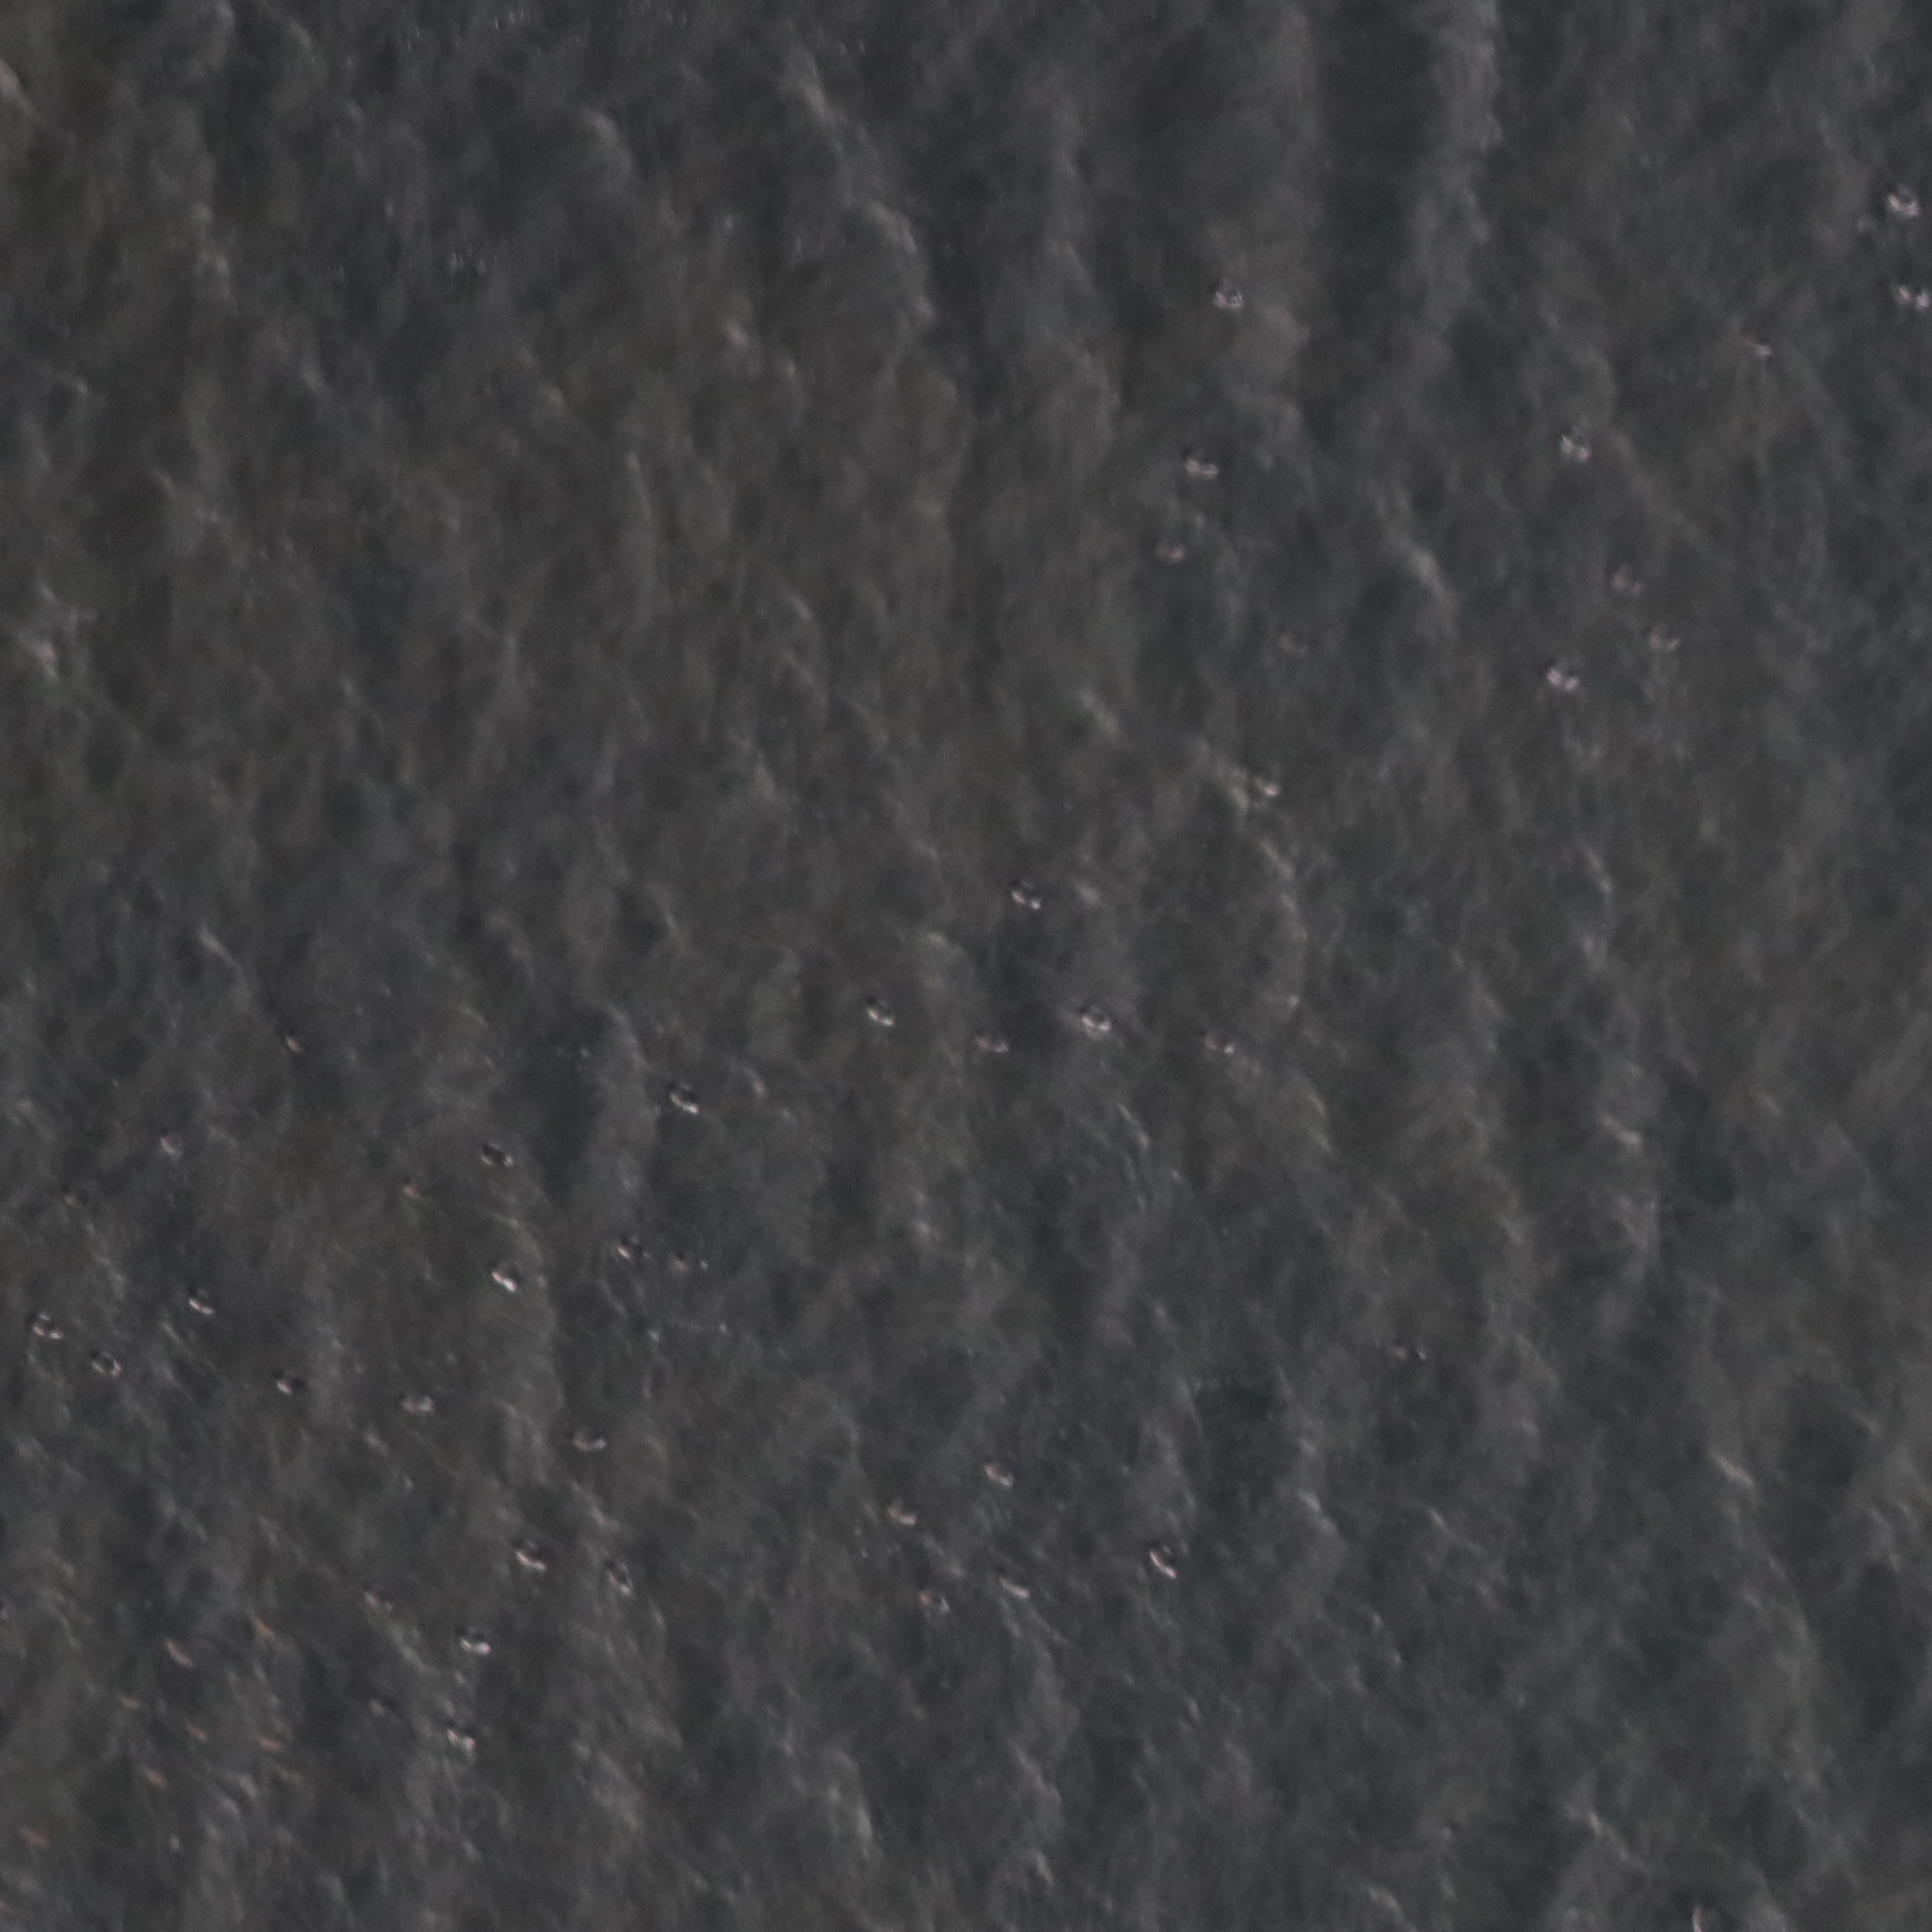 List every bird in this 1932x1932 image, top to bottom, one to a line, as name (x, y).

brant (1905, 200)
brant (1923, 288)
brant (1225, 292)
brant (1750, 343)
brant (1577, 440)
brant (1195, 459)
brant (1166, 545)
brant (1627, 577)
brant (1663, 639)
brant (1292, 641)
brant (1563, 673)
brant (1265, 784)
brant (1025, 893)
brant (878, 1011)
brant (1096, 1015)
brant (292, 1041)
brant (991, 1042)
brant (1218, 1042)
brant (685, 1101)
brant (172, 1143)
brant (499, 1158)
brant (409, 1186)
brant (77, 1198)
brant (630, 1251)
brant (684, 1263)
brant (503, 1276)
brant (201, 1299)
brant (46, 1329)
brant (101, 1360)
brant (287, 1385)
brant (411, 1401)
brant (588, 1440)
brant (1000, 1470)
brant (899, 1507)
brant (528, 1555)
brant (1164, 1560)
brant (623, 1576)
brant (1018, 1589)
brant (376, 1597)
brant (929, 1598)
other bird (271, 1627)
brant (467, 1642)
other bird (178, 1655)
other bird (134, 1696)
other bird (378, 1707)
other bird (195, 1729)
brant (461, 1734)
other bird (270, 1737)
other bird (155, 1777)
other bird (36, 1836)
brant (1701, 1917)